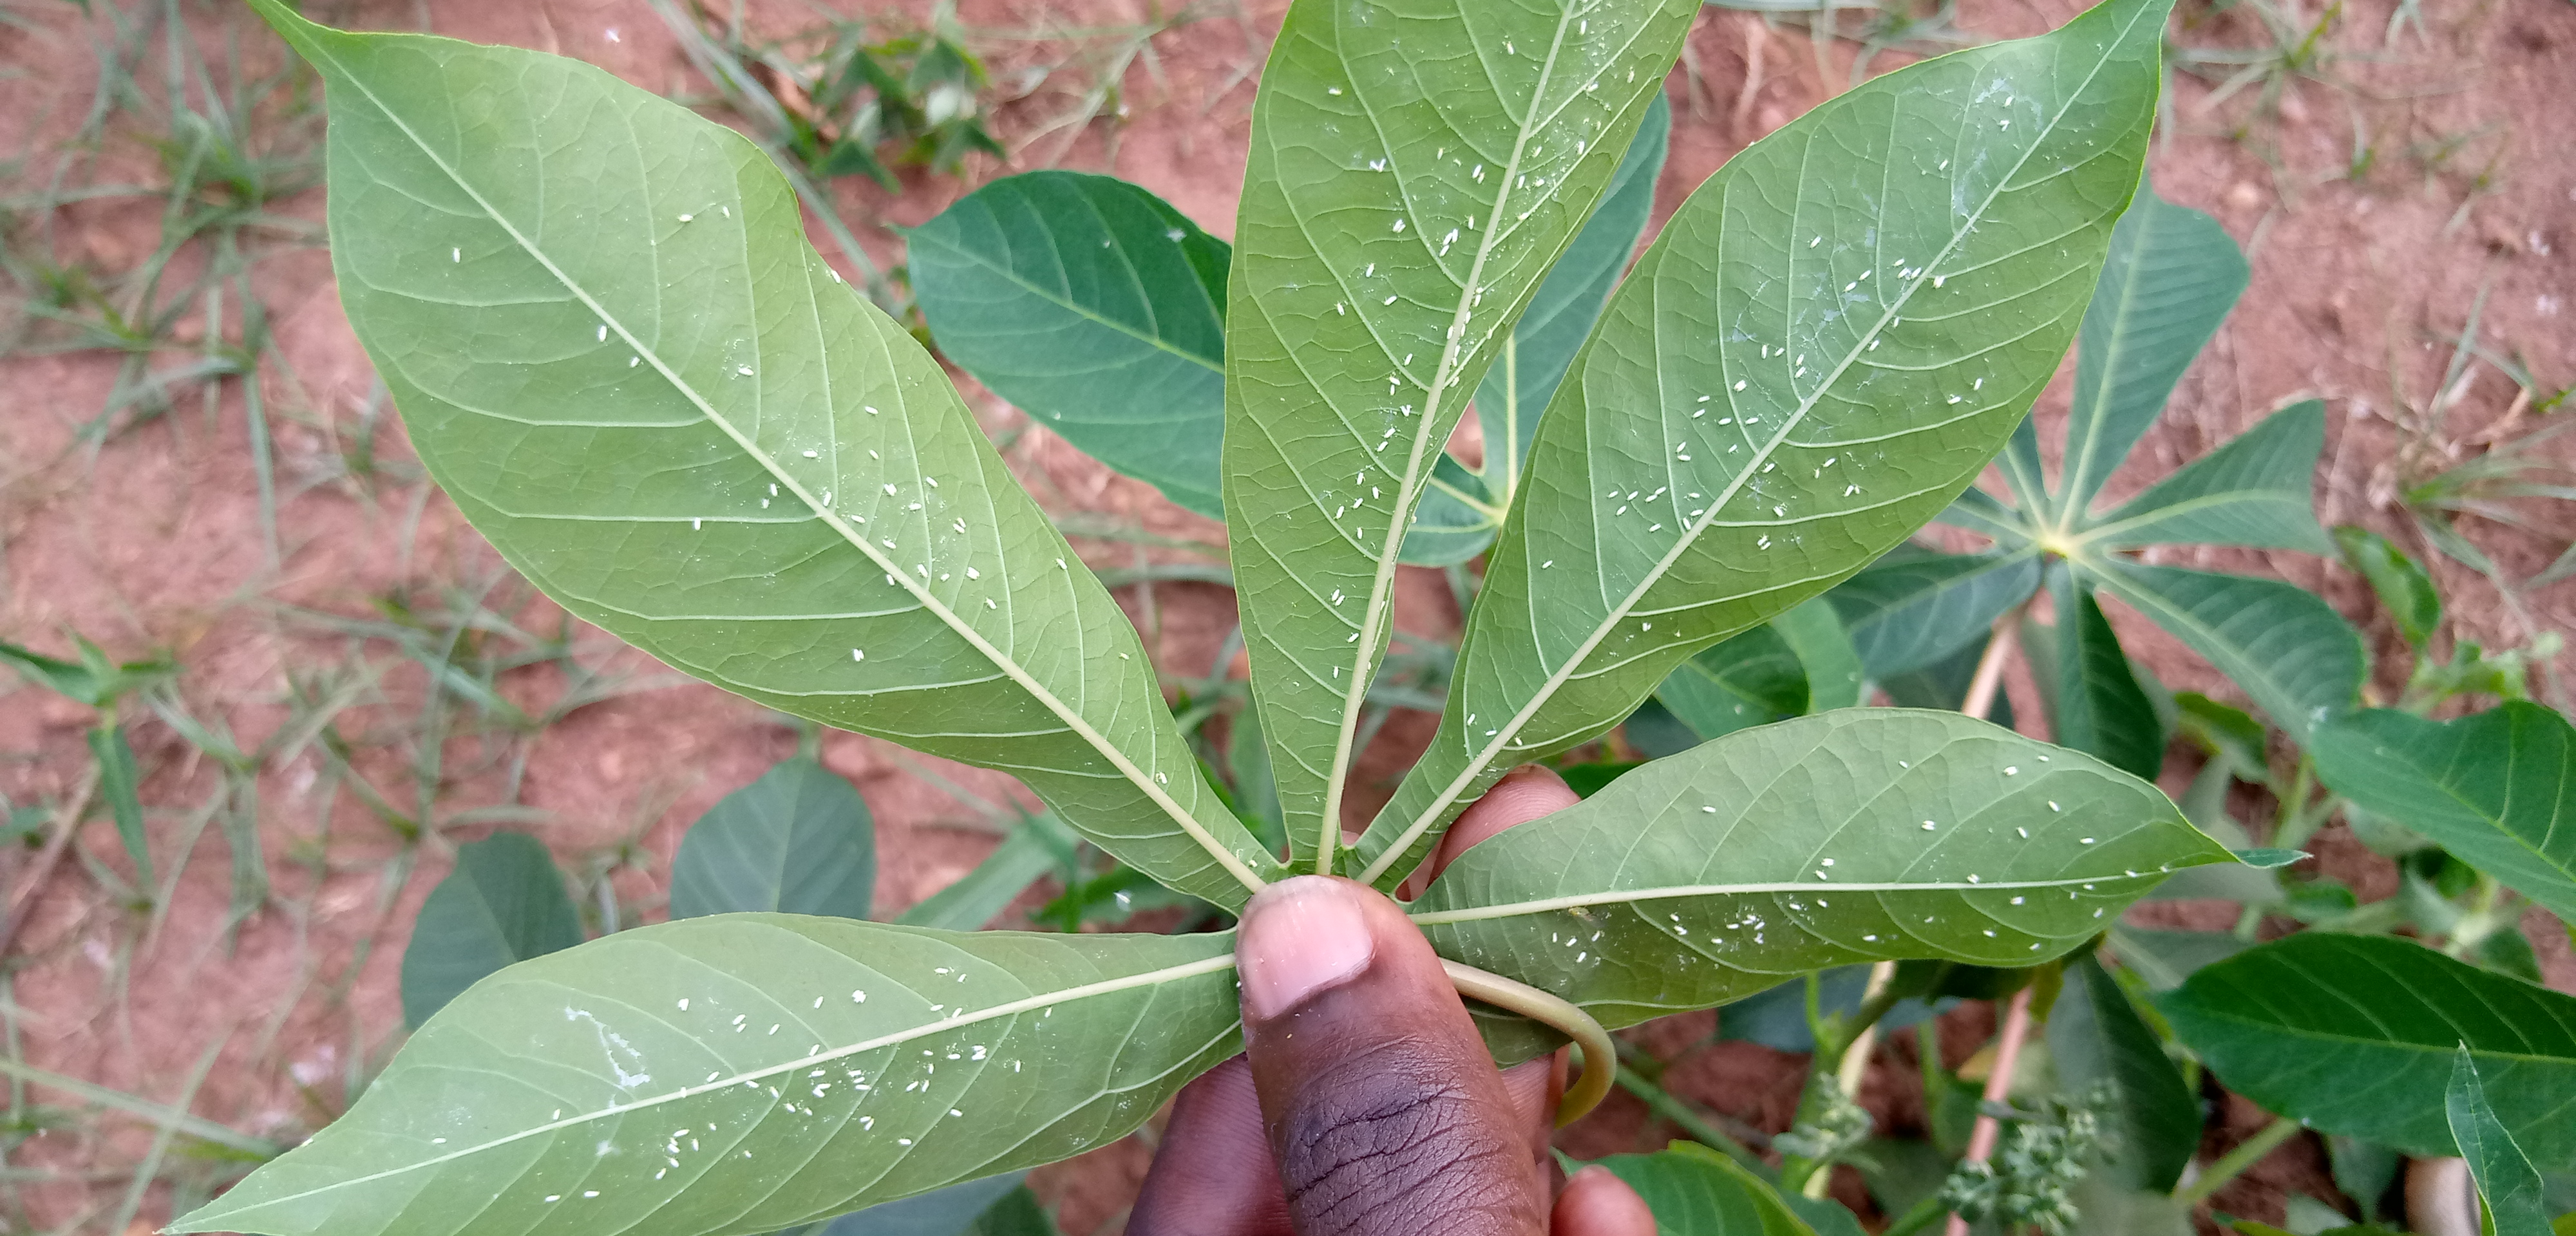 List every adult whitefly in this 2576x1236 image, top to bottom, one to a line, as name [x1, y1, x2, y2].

whitefly [1579, 19, 1587, 36]
whitefly [1505, 41, 1515, 56]
whitefly [1626, 68, 1635, 84]
whitefly [1587, 82, 1600, 93]
whitefly [1327, 87, 1344, 98]
whitefly [2003, 95, 2014, 108]
whitefly [1998, 118, 2011, 133]
whitefly [1577, 140, 1586, 156]
whitefly [1531, 144, 1546, 158]
whitefly [1436, 147, 1444, 160]
whitefly [1368, 156, 1389, 173]
whitefly [1938, 159, 1950, 171]
whitefly [1472, 160, 1487, 185]
whitefly [1517, 174, 1526, 190]
whitefly [1533, 178, 1546, 188]
whitefly [722, 205, 731, 220]
whitefly [1515, 211, 1531, 222]
whitefly [677, 212, 695, 223]
whitefly [1465, 214, 1477, 230]
whitefly [1391, 218, 1407, 234]
whitefly [1452, 228, 1459, 244]
whitefly [1443, 231, 1452, 245]
whitefly [1809, 236, 1823, 250]
whitefly [452, 244, 463, 266]
whitefly [1439, 245, 1450, 257]
whitefly [1894, 258, 1905, 267]
whitefly [1365, 262, 1376, 279]
whitefly [1910, 266, 1922, 279]
whitefly [1897, 267, 1909, 279]
whitefly [829, 268, 842, 285]
whitefly [1857, 269, 1871, 281]
whitefly [1933, 275, 1945, 290]
whitefly [1844, 281, 1856, 292]
whitefly [1475, 286, 1484, 294]
whitefly [1383, 294, 1399, 306]
whitefly [1473, 294, 1484, 309]
whitefly [1335, 301, 1345, 317]
whitefly [1464, 311, 1471, 324]
whitefly [1893, 316, 1900, 330]
whitefly [598, 323, 611, 344]
whitefly [1460, 323, 1467, 337]
whitefly [1446, 324, 1455, 340]
whitefly [1486, 326, 1494, 341]
whitefly [1868, 339, 1880, 352]
whitefly [1453, 344, 1461, 358]
whitefly [1760, 344, 1768, 360]
whitefly [1774, 347, 1786, 357]
whitefly [1403, 352, 1414, 367]
whitefly [1795, 353, 1804, 366]
whitefly [629, 355, 642, 370]
whitefly [1452, 357, 1457, 368]
whitefly [737, 366, 756, 377]
whitefly [1794, 366, 1806, 380]
whitefly [1388, 375, 1402, 386]
whitefly [1449, 376, 1462, 388]
whitefly [1973, 378, 1984, 391]
whitefly [1733, 379, 1748, 392]
whitefly [1390, 384, 1396, 397]
whitefly [1696, 395, 1711, 403]
whitefly [1947, 396, 1962, 405]
whitefly [1399, 403, 1413, 418]
whitefly [864, 404, 880, 417]
whitefly [1692, 408, 1706, 419]
whitefly [1717, 417, 1733, 426]
whitefly [1744, 417, 1760, 425]
whitefly [1382, 427, 1397, 438]
whitefly [1376, 440, 1388, 453]
whitefly [1676, 442, 1687, 453]
whitefly [1727, 445, 1738, 454]
whitefly [868, 447, 881, 461]
whitefly [801, 449, 819, 460]
whitefly [1676, 454, 1692, 462]
whitefly [1823, 457, 1836, 468]
whitefly [1763, 462, 1776, 474]
whitefly [1813, 467, 1821, 480]
whitefly [1356, 471, 1365, 486]
whitefly [925, 476, 939, 489]
whitefly [770, 482, 781, 498]
whitefly [884, 482, 898, 498]
whitefly [1854, 483, 1861, 497]
whitefly [1843, 484, 1853, 498]
whitefly [1371, 485, 1381, 501]
whitefly [1654, 486, 1668, 494]
whitefly [822, 489, 833, 507]
whitefly [1627, 490, 1639, 501]
whitefly [1605, 491, 1620, 499]
whitefly [1688, 491, 1701, 499]
whitefly [1644, 494, 1658, 503]
whitefly [761, 495, 771, 510]
whitefly [1352, 496, 1365, 509]
whitefly [907, 501, 923, 512]
whitefly [1615, 504, 1628, 517]
whitefly [1334, 505, 1346, 521]
whitefly [1772, 505, 1784, 518]
whitefly [1689, 509, 1705, 516]
whitefly [850, 513, 866, 525]
whitefly [1408, 514, 1418, 526]
whitefly [694, 515, 703, 532]
whitefly [956, 516, 966, 528]
whitefly [1682, 516, 1692, 531]
whitefly [951, 522, 965, 534]
whitefly [1647, 523, 1663, 532]
whitefly [1356, 526, 1365, 542]
whitefly [1756, 534, 1772, 552]
whitefly [880, 538, 897, 550]
whitefly [1055, 556, 1068, 572]
whitefly [1540, 557, 1557, 572]
whitefly [916, 562, 929, 579]
whitefly [965, 565, 981, 581]
whitefly [939, 572, 952, 582]
whitefly [885, 573, 896, 587]
whitefly [1331, 586, 1340, 601]
whitefly [1334, 594, 1347, 606]
whitefly [984, 596, 998, 612]
whitefly [1640, 619, 1655, 633]
whitefly [1672, 626, 1681, 640]
whitefly [1347, 630, 1360, 644]
whitefly [852, 647, 866, 663]
whitefly [1119, 651, 1131, 662]
whitefly [1331, 666, 1340, 679]
whitefly [1466, 711, 1477, 727]
whitefly [1484, 728, 1497, 738]
whitefly [1513, 735, 1525, 749]
whitefly [2036, 753, 2050, 763]
whitefly [1898, 760, 1909, 769]
whitefly [2002, 763, 2020, 778]
whitefly [1159, 770, 1169, 785]
whitefly [2047, 799, 2061, 814]
whitefly [1701, 805, 1717, 813]
whitefly [1921, 819, 1935, 832]
whitefly [2016, 824, 2029, 840]
whitefly [2078, 837, 2094, 846]
whitefly [1819, 855, 1835, 868]
whitefly [1248, 859, 1258, 868]
whitefly [2158, 864, 2170, 875]
whitefly [2123, 867, 2138, 880]
whitefly [1814, 868, 1829, 881]
whitefly [1965, 872, 1980, 885]
whitefly [2082, 882, 2096, 891]
whitefly [2068, 890, 2077, 902]
whitefly [2009, 895, 2025, 907]
whitefly [1815, 897, 1828, 909]
whitefly [1788, 901, 1802, 912]
whitefly [2092, 906, 2105, 919]
whitefly [1669, 912, 1680, 922]
whitefly [1753, 920, 1766, 931]
whitefly [1727, 922, 1739, 930]
whitefly [1673, 925, 1688, 937]
whitefly [1982, 928, 1996, 939]
whitefly [1591, 930, 1600, 943]
whitefly [1551, 931, 1558, 943]
whitefly [1752, 932, 1764, 946]
whitefly [1861, 933, 1879, 943]
whitefly [1710, 937, 1723, 945]
whitefly [1565, 937, 1578, 947]
whitefly [2027, 941, 2040, 952]
whitefly [1575, 950, 1587, 963]
whitefly [933, 964, 951, 977]
whitefly [957, 972, 969, 984]
whitefly [851, 989, 867, 1005]
whitefly [813, 995, 826, 1010]
whitefly [677, 997, 690, 1015]
whitefly [929, 1002, 945, 1013]
whitefly [951, 1006, 963, 1023]
whitefly [1044, 1006, 1054, 1019]
whitefly [733, 1013, 746, 1033]
whitefly [767, 1022, 782, 1037]
whitefly [808, 1043, 822, 1057]
whitefly [972, 1044, 985, 1052]
whitefly [922, 1048, 934, 1058]
whitefly [947, 1051, 963, 1060]
whitefly [971, 1051, 988, 1061]
whitefly [1013, 1059, 1023, 1074]
whitefly [927, 1062, 937, 1075]
whitefly [810, 1069, 829, 1078]
whitefly [847, 1069, 862, 1076]
whitefly [706, 1070, 720, 1083]
whitefly [852, 1077, 866, 1084]
whitefly [906, 1078, 920, 1092]
whitefly [921, 1078, 931, 1094]
whitefly [745, 1080, 760, 1089]
whitefly [817, 1082, 832, 1090]
whitefly [855, 1083, 871, 1091]
whitefly [768, 1085, 781, 1099]
whitefly [811, 1088, 826, 1100]
whitefly [784, 1103, 797, 1113]
whitefly [802, 1106, 815, 1117]
whitefly [949, 1107, 964, 1118]
whitefly [552, 1107, 562, 1123]
whitefly [858, 1115, 875, 1133]
whitefly [708, 1121, 719, 1133]
whitefly [672, 1128, 690, 1138]
whitefly [896, 1136, 914, 1147]
whitefly [301, 1138, 315, 1148]
whitefly [430, 1138, 449, 1144]
whitefly [690, 1138, 700, 1154]
whitefly [668, 1142, 681, 1155]
whitefly [743, 1149, 754, 1159]
whitefly [668, 1157, 681, 1168]
whitefly [655, 1167, 667, 1181]
whitefly [582, 1189, 602, 1199]
whitefly [544, 1194, 562, 1203]